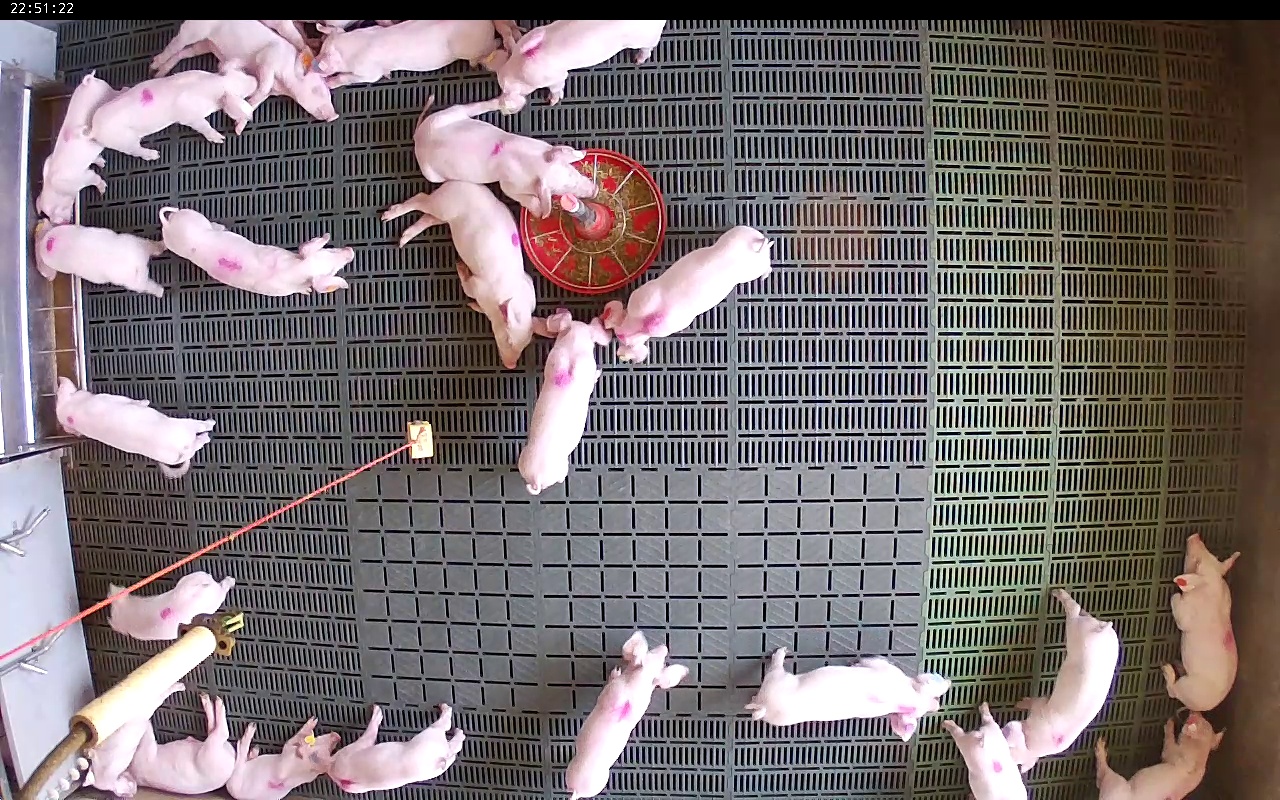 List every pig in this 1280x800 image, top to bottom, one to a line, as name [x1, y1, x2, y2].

pig [483, 19, 668, 114]
pig [314, 20, 502, 94]
pig [151, 21, 341, 135]
pig [80, 57, 258, 162]
pig [35, 70, 132, 224]
pig [414, 95, 602, 219]
pig [384, 179, 552, 369]
pig [157, 206, 356, 298]
pig [34, 219, 169, 298]
pig [601, 226, 776, 363]
pig [518, 311, 611, 492]
pig [53, 377, 215, 478]
pig [1161, 535, 1239, 720]
pig [107, 571, 235, 641]
pig [1001, 588, 1119, 773]
pig [565, 631, 692, 799]
pig [746, 645, 951, 742]
pig [83, 681, 188, 798]
pig [123, 690, 235, 796]
pig [944, 700, 1027, 799]
pig [303, 701, 468, 795]
pig [1094, 713, 1229, 799]
pig [227, 714, 342, 799]